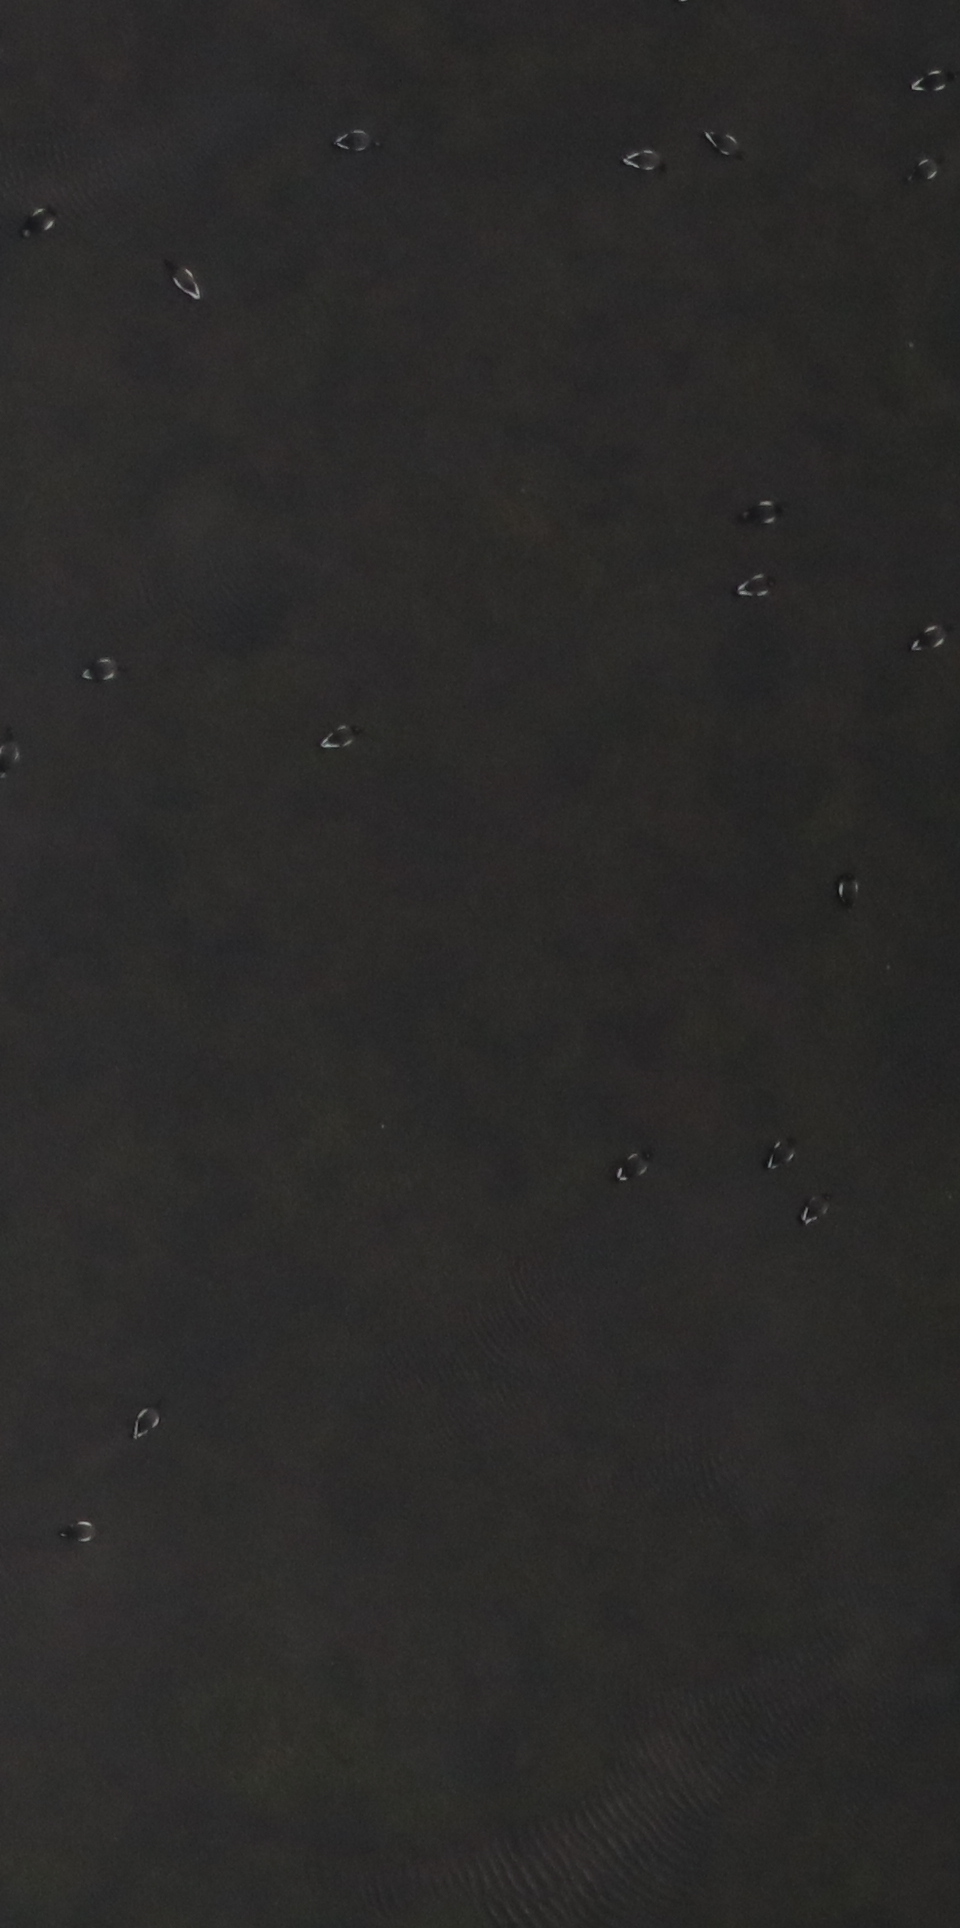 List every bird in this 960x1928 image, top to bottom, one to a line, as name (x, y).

brant (931, 82)
brant (358, 142)
brant (724, 144)
brant (647, 160)
brant (924, 173)
brant (40, 221)
brant (187, 281)
brant (764, 513)
brant (757, 582)
brant (931, 639)
brant (103, 672)
brant (341, 737)
brant (7, 756)
brant (848, 889)
brant (779, 1152)
brant (634, 1166)
brant (815, 1205)
brant (146, 1421)
brant (81, 1530)